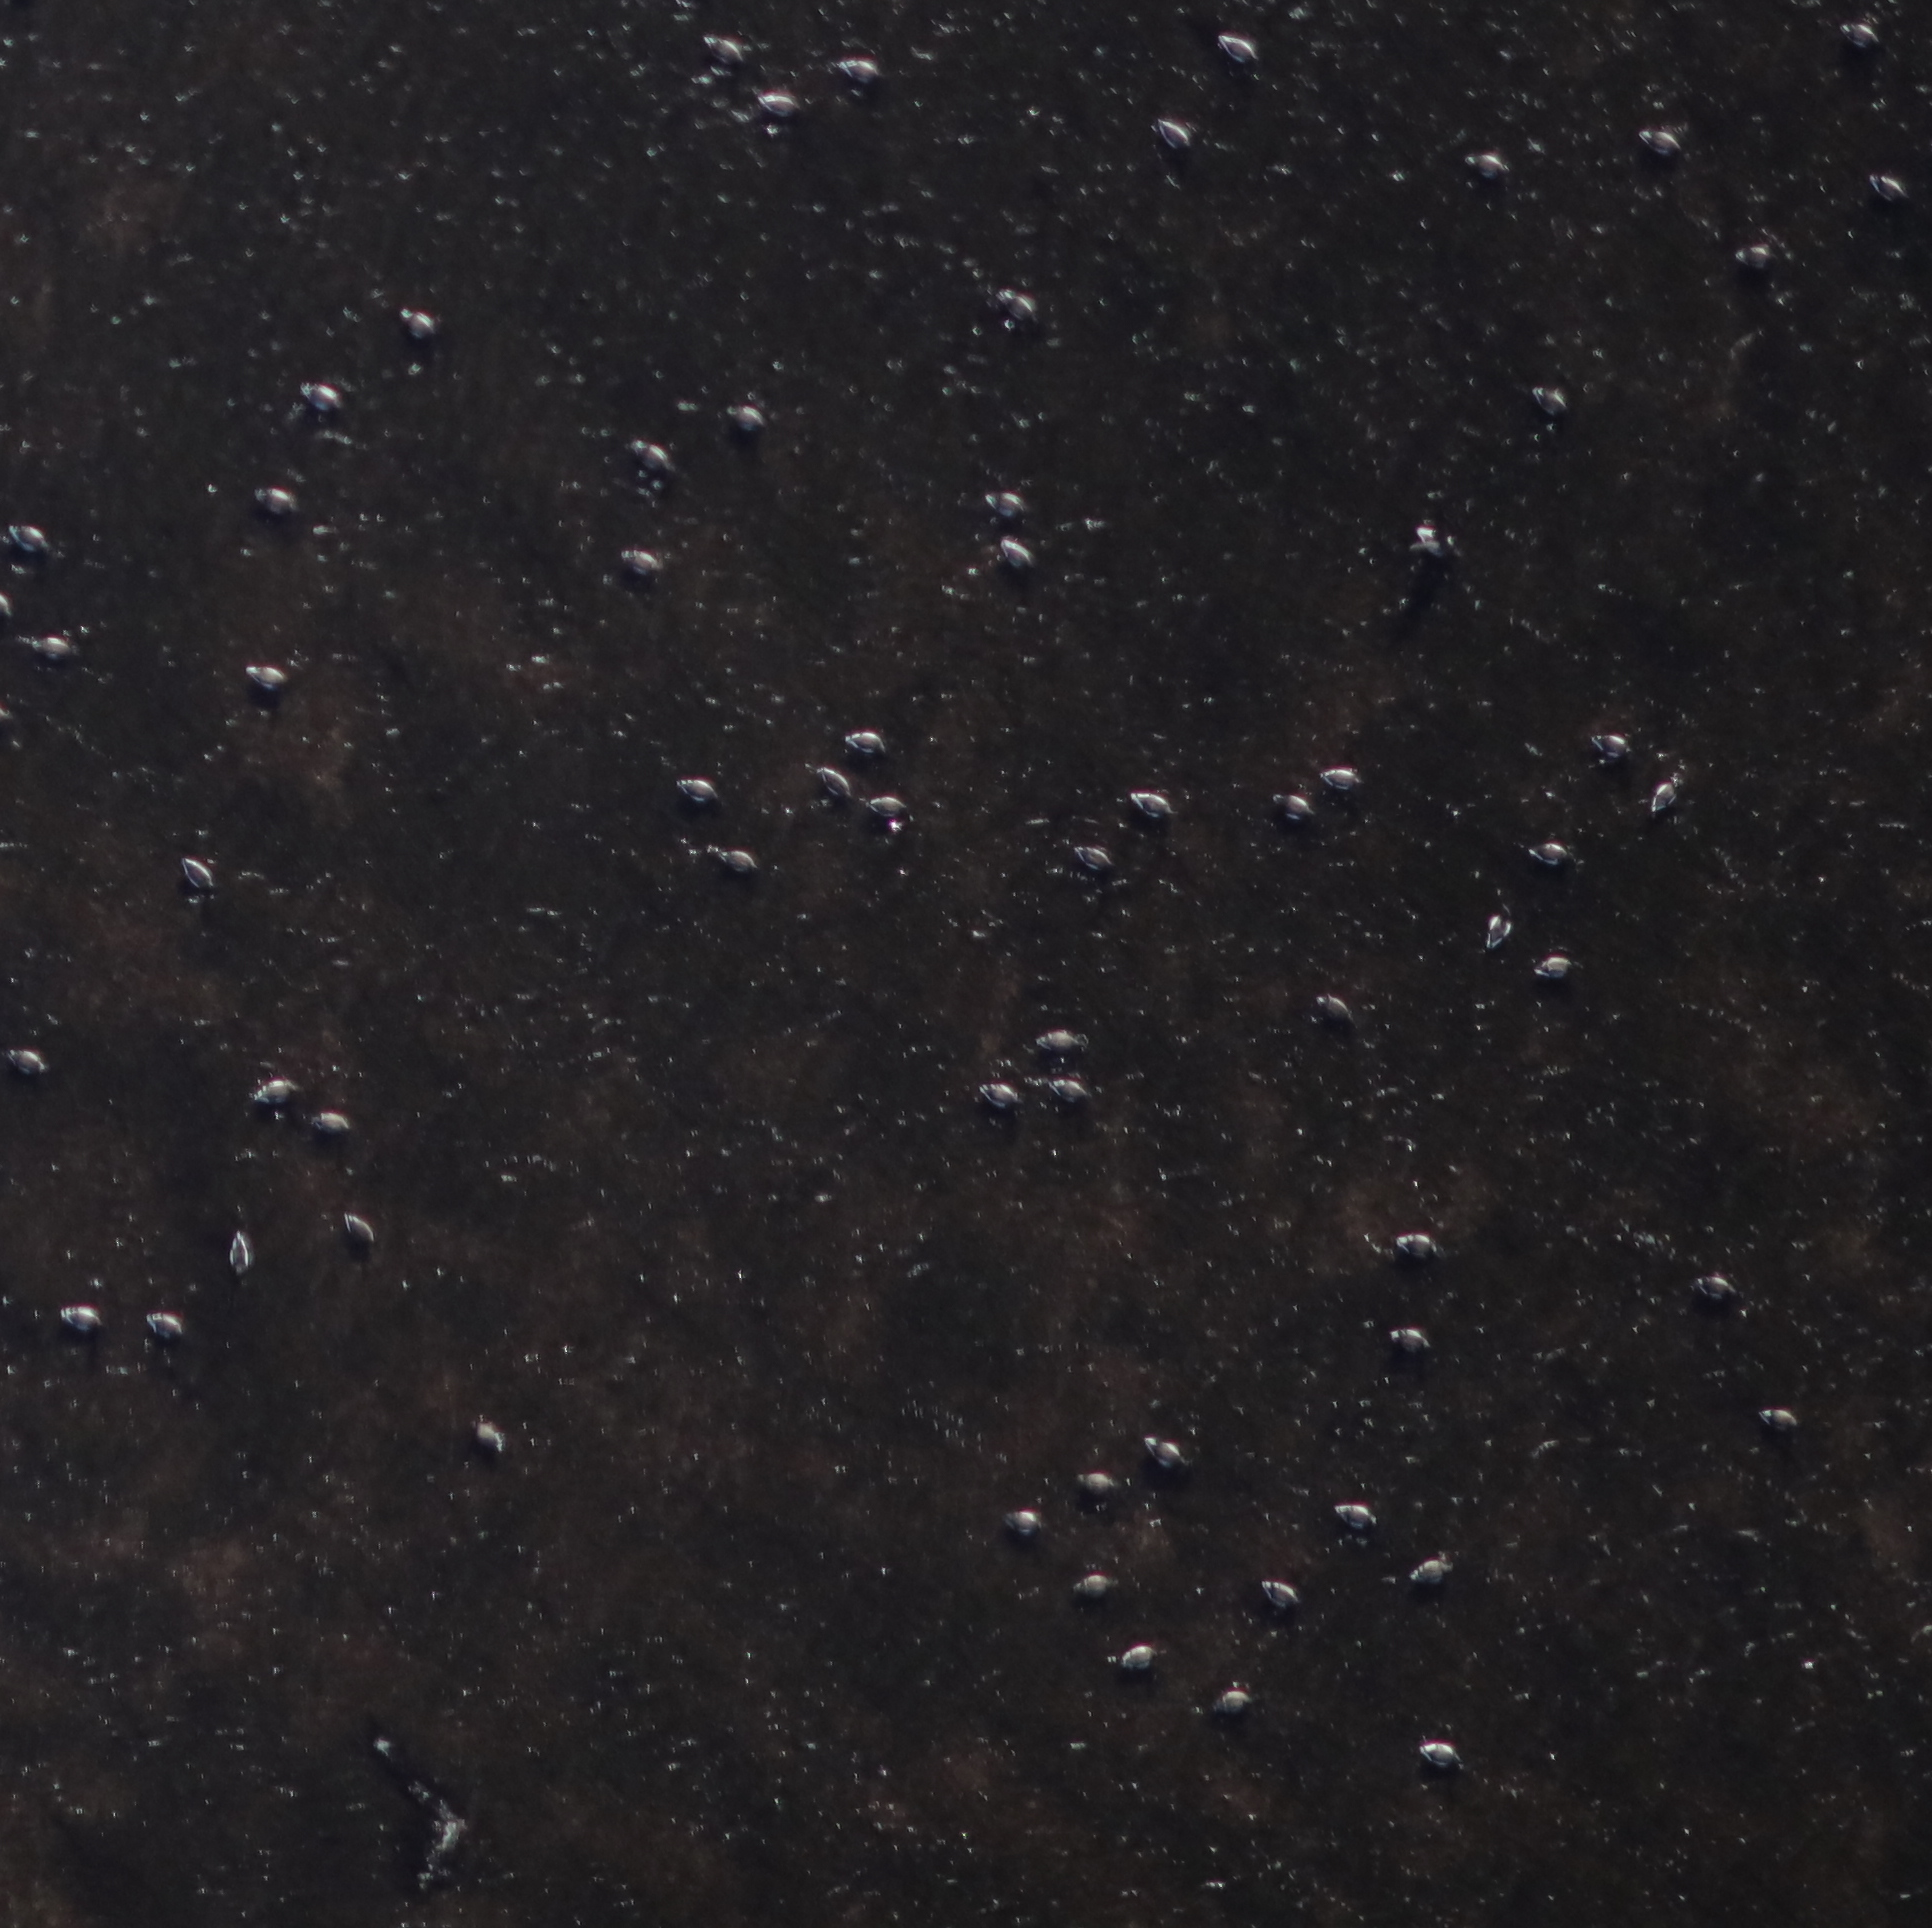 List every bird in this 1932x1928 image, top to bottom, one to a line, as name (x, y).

brant (1862, 35)
brant (721, 44)
brant (1239, 53)
brant (861, 71)
brant (783, 103)
brant (1175, 132)
brant (1663, 142)
brant (1487, 165)
brant (1889, 185)
brant (1756, 250)
brant (425, 323)
brant (323, 395)
brant (1544, 400)
brant (746, 416)
brant (650, 460)
brant (271, 495)
brant (1007, 506)
brant (29, 542)
brant (1430, 542)
brant (1015, 545)
brant (642, 566)
brant (56, 646)
brant (269, 675)
brant (867, 743)
brant (1612, 746)
brant (831, 775)
brant (1345, 775)
brant (700, 791)
brant (1672, 793)
brant (1152, 805)
brant (1293, 806)
brant (892, 812)
brant (1092, 851)
brant (1552, 854)
brant (739, 861)
brant (198, 877)
brant (1499, 930)
brant (1558, 966)
brant (1335, 1012)
brant (1046, 1033)
brant (25, 1060)
brant (1074, 1086)
brant (276, 1092)
brant (1001, 1095)
brant (342, 1125)
brant (362, 1232)
brant (1418, 1246)
brant (238, 1255)
brant (1717, 1287)
brant (158, 1319)
brant (86, 1322)
brant (1410, 1341)
brant (1780, 1421)
brant (482, 1430)
brant (1169, 1453)
brant (1103, 1474)
brant (1357, 1519)
brant (1022, 1523)
brant (1436, 1569)
brant (1097, 1584)
brant (1281, 1596)
brant (1139, 1658)
brant (1236, 1703)
brant (1439, 1755)